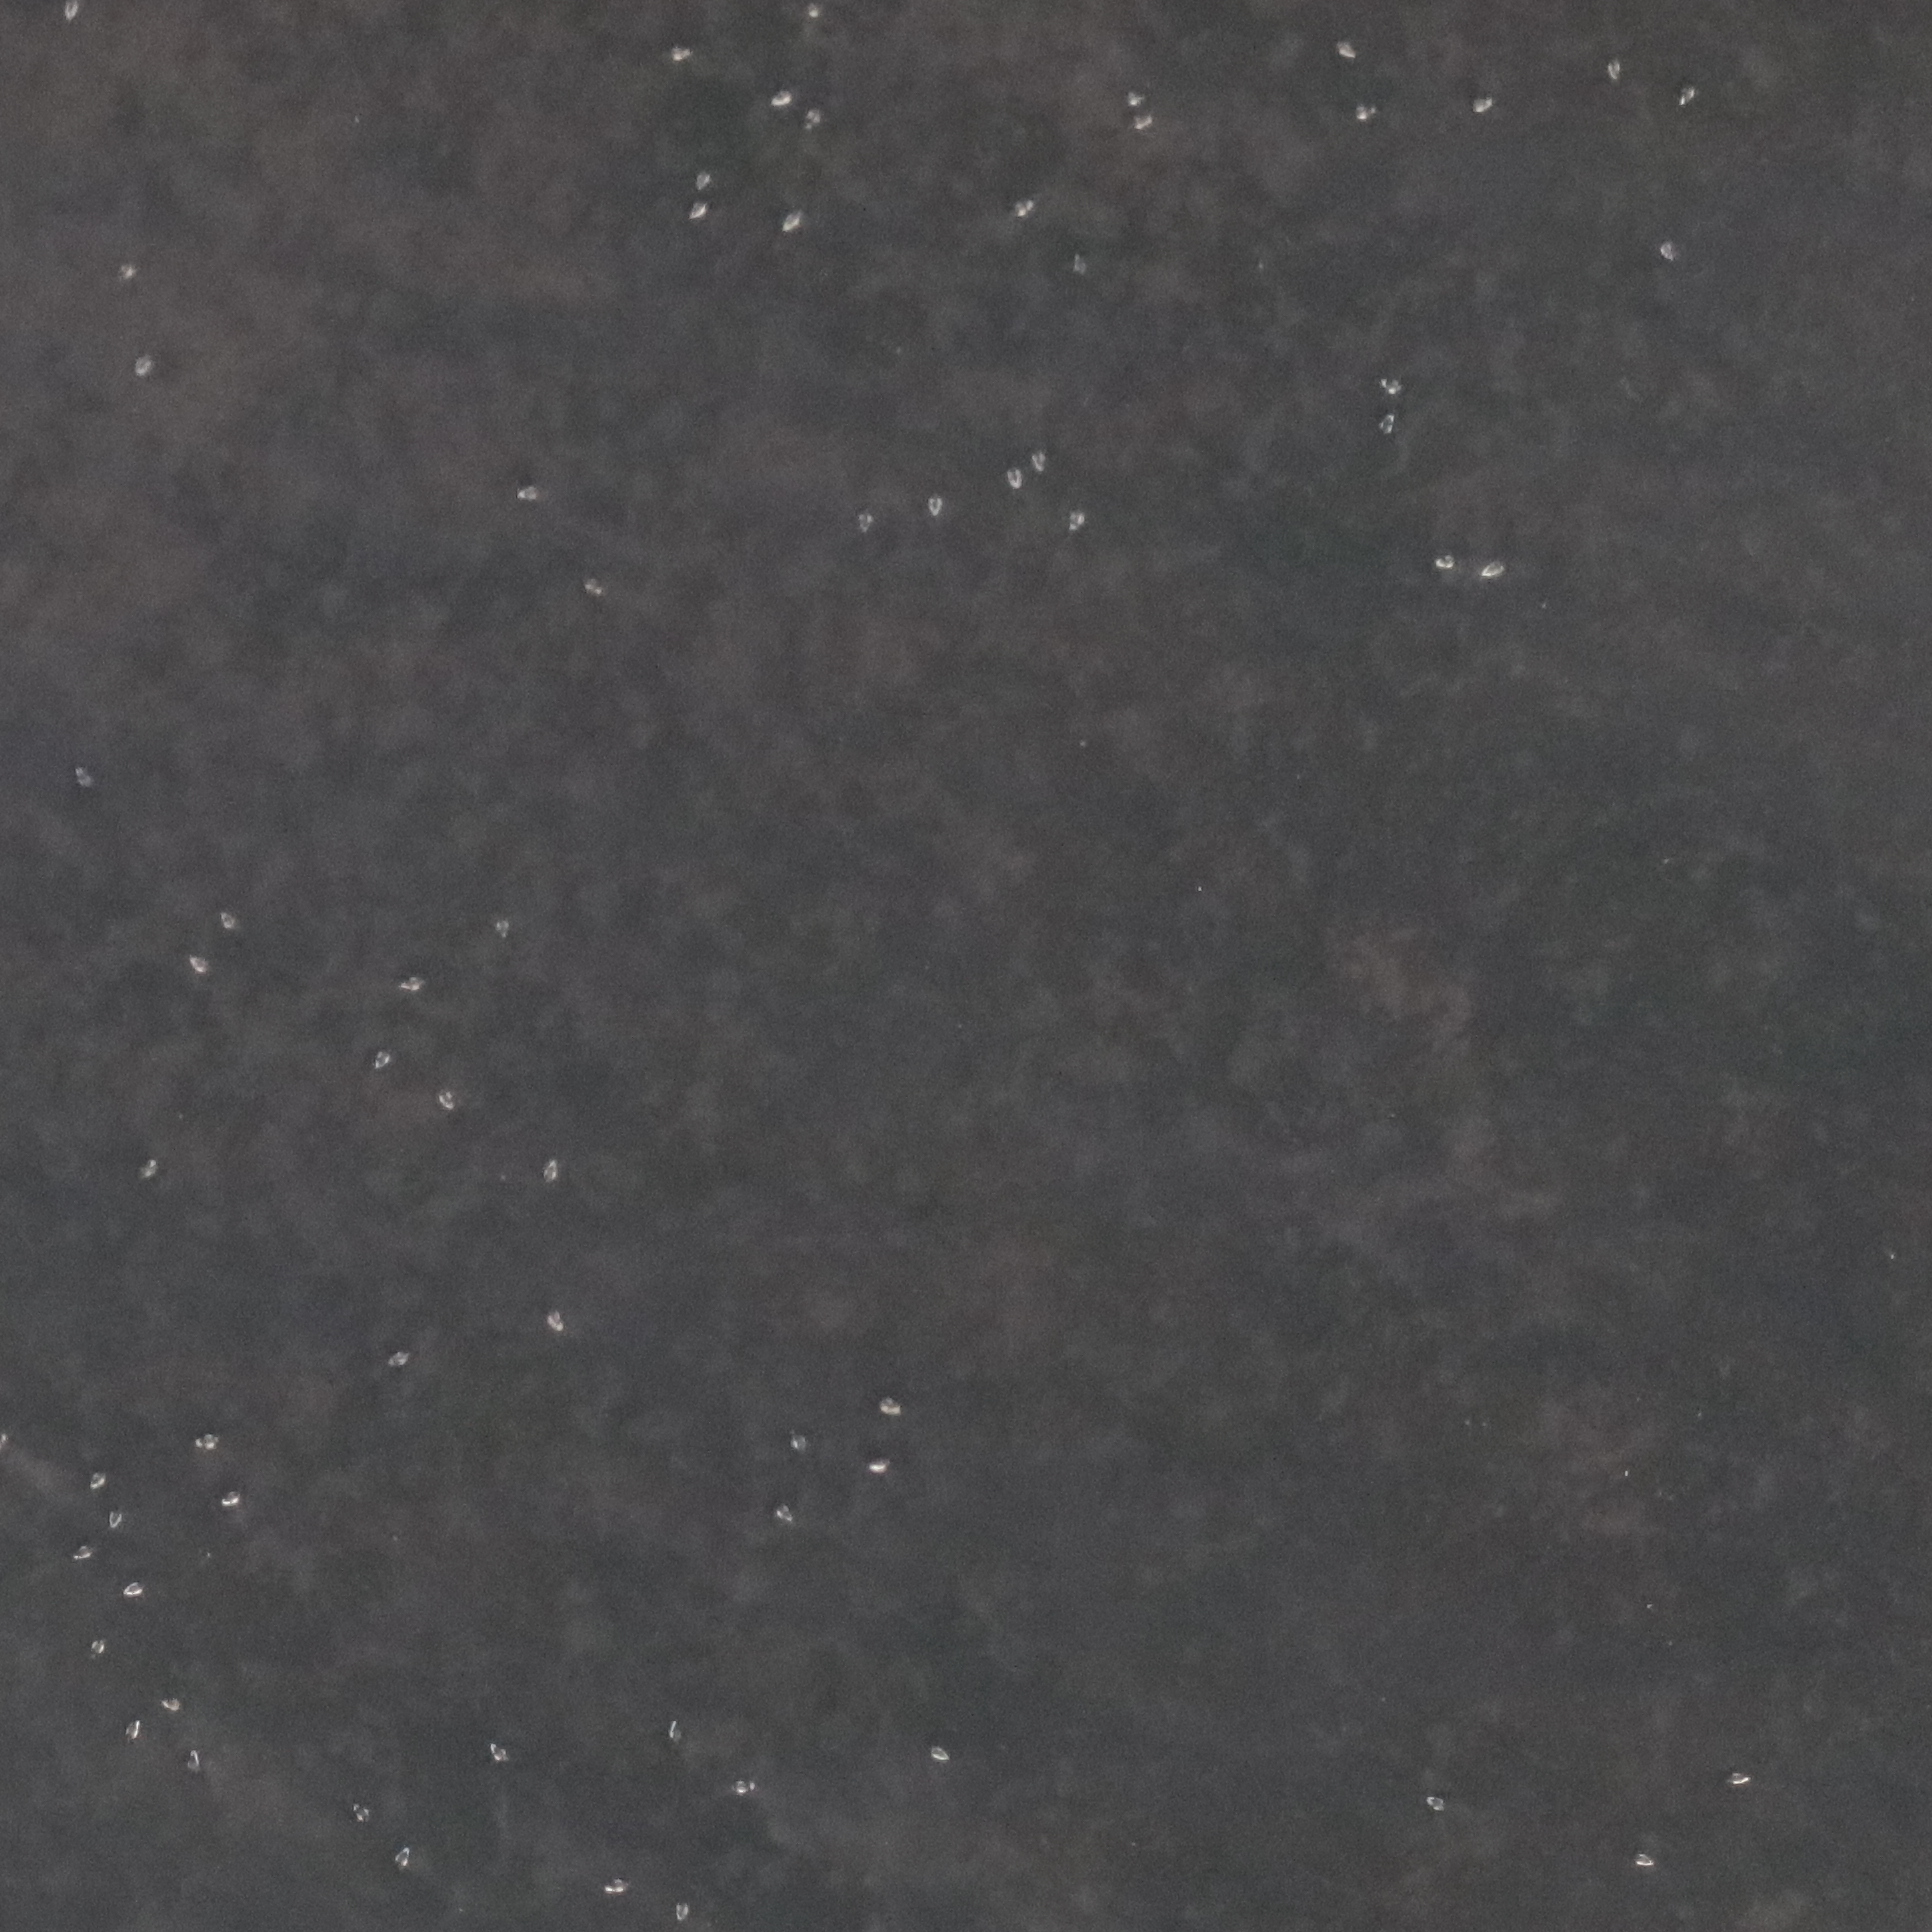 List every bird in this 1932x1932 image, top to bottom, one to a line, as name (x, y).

brant (67, 10)
brant (685, 53)
brant (1354, 54)
brant (1621, 66)
brant (787, 94)
brant (1689, 94)
brant (1140, 96)
brant (1480, 103)
brant (819, 118)
brant (1368, 118)
brant (1145, 133)
brant (708, 174)
brant (697, 210)
brant (1026, 211)
brant (798, 220)
brant (1663, 256)
brant (1078, 268)
brant (129, 270)
brant (138, 372)
brant (1399, 386)
brant (1387, 425)
brant (1037, 463)
brant (1020, 474)
brant (534, 487)
brant (935, 512)
brant (861, 518)
brant (1082, 523)
brant (1444, 559)
brant (1490, 571)
brant (593, 588)
brant (94, 777)
brant (225, 923)
brant (501, 927)
brant (193, 962)
brant (414, 981)
brant (382, 1059)
brant (447, 1101)
brant (151, 1167)
brant (550, 1173)
brant (556, 1322)
brant (402, 1359)
brant (890, 1405)
brant (208, 1441)
brant (795, 1441)
brant (878, 1461)
brant (104, 1479)
brant (233, 1498)
brant (782, 1512)
brant (115, 1518)
brant (85, 1553)
brant (133, 1588)
brant (97, 1647)
brant (171, 1713)
brant (672, 1727)
brant (133, 1731)
brant (937, 1750)
brant (499, 1754)
brant (198, 1762)
brant (1739, 1777)
brant (742, 1786)
brant (1435, 1802)
brant (362, 1814)
brant (402, 1858)
brant (1644, 1859)
brant (617, 1886)
brant (681, 1911)